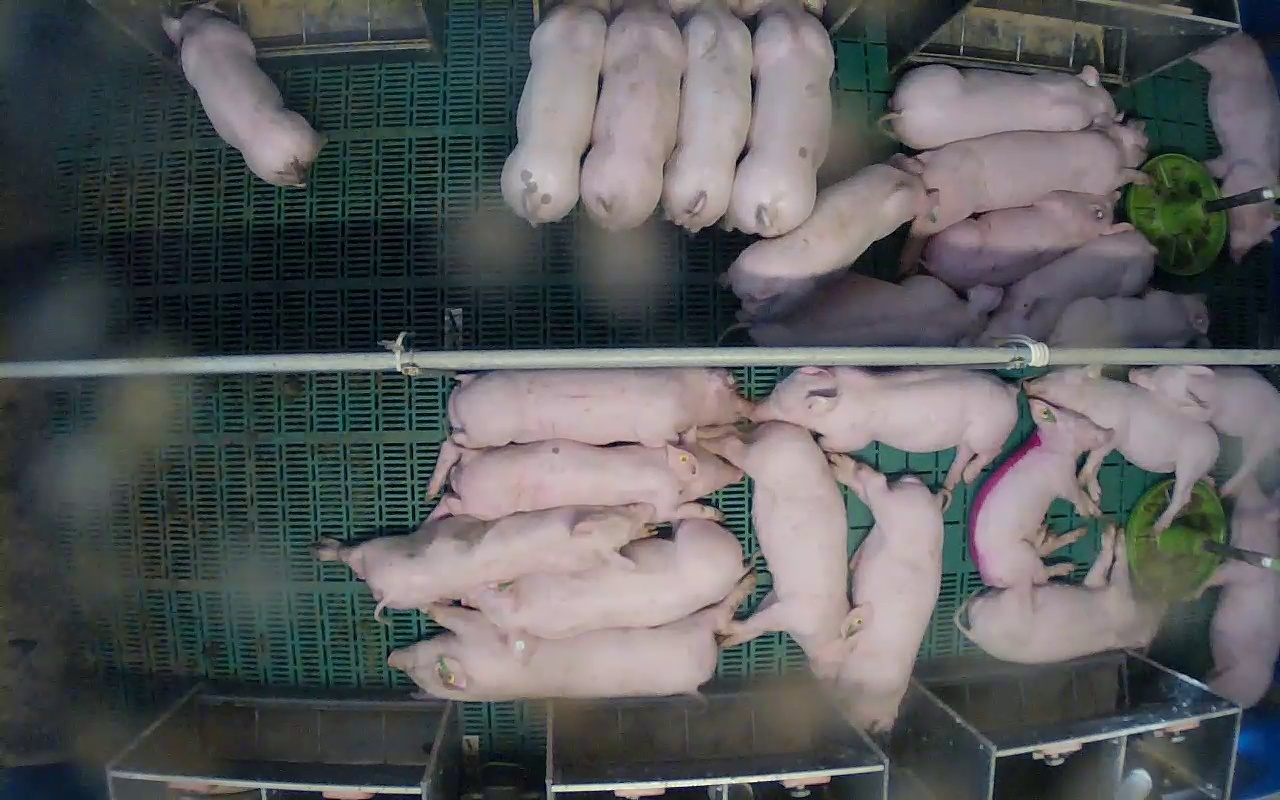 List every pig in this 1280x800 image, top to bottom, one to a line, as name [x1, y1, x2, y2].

pig [501, 0, 611, 231]
pig [581, 0, 688, 239]
pig [660, 0, 765, 234]
pig [719, 1, 836, 239]
pig [162, 3, 332, 190]
pig [1186, 32, 1278, 265]
pig [875, 65, 1124, 151]
pig [896, 119, 1157, 281]
pig [720, 151, 940, 325]
pig [915, 190, 1137, 291]
pig [974, 229, 1160, 346]
pig [711, 270, 1004, 348]
pig [1043, 286, 1219, 348]
pig [1125, 364, 1277, 497]
pig [1025, 365, 1219, 531]
pig [751, 368, 1023, 490]
pig [425, 369, 757, 504]
pig [968, 398, 1115, 591]
pig [699, 421, 875, 687]
pig [417, 423, 744, 531]
pig [816, 451, 952, 735]
pig [1182, 474, 1279, 711]
pig [314, 502, 659, 629]
pig [461, 522, 760, 651]
pig [954, 526, 1176, 665]
pig [387, 570, 758, 714]